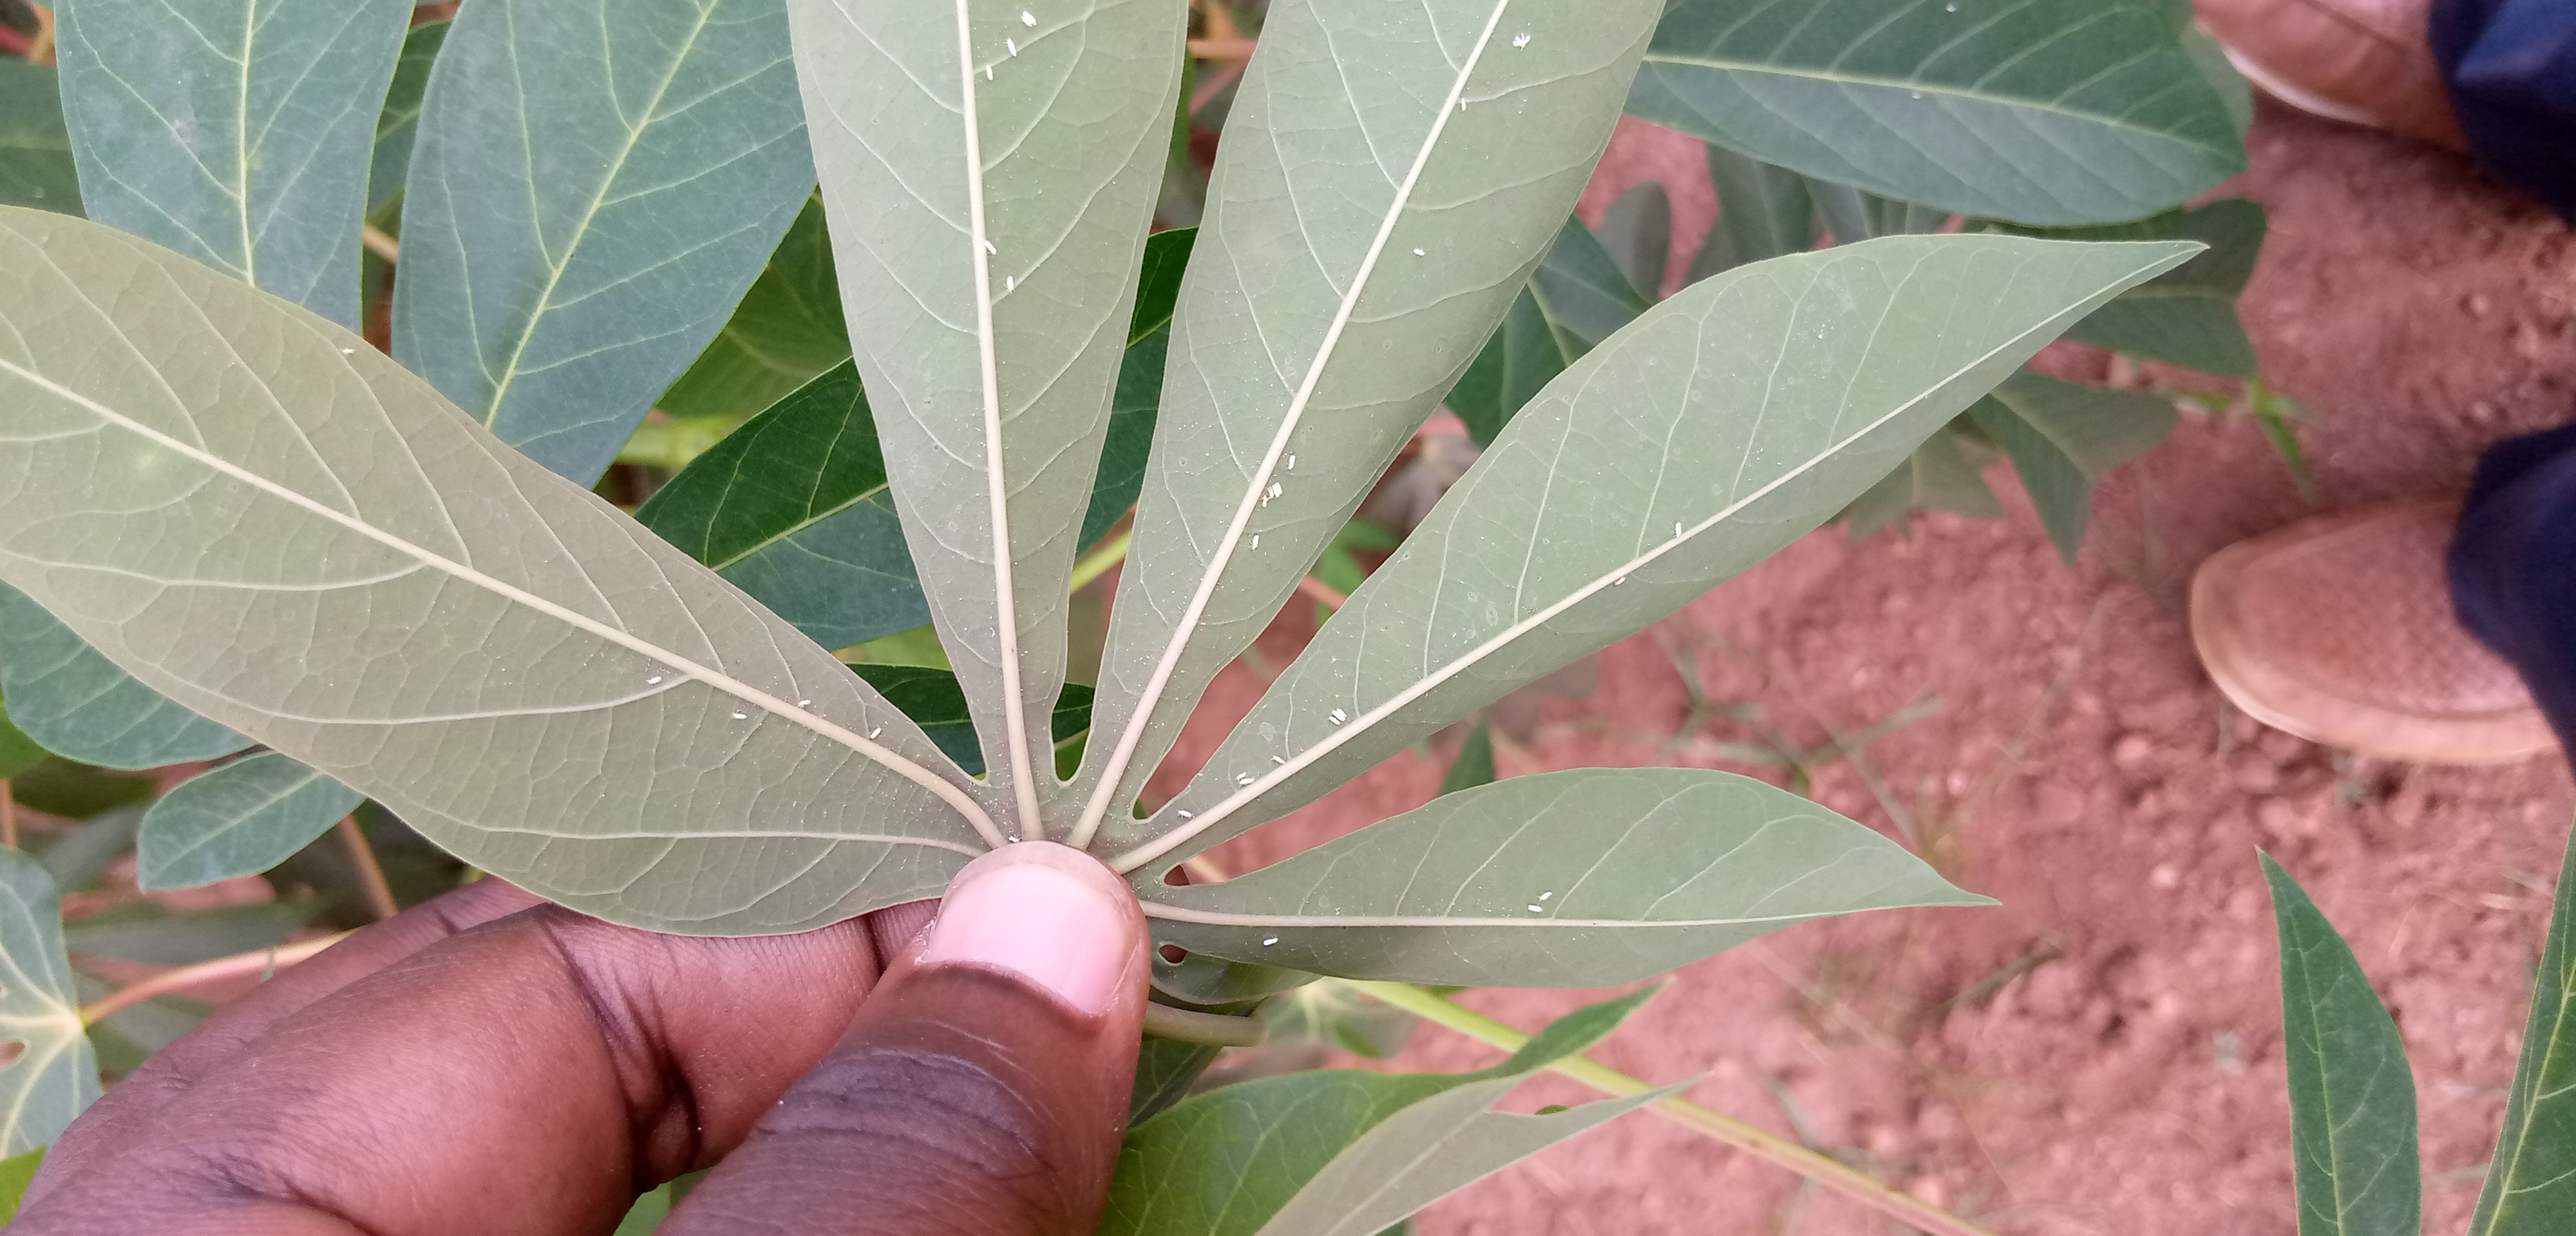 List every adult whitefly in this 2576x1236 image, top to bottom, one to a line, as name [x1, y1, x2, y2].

whitefly [1017, 8, 1042, 33]
whitefly [1510, 30, 1533, 51]
whitefly [1003, 36, 1019, 60]
whitefly [983, 61, 994, 86]
whitefly [1455, 93, 1473, 115]
whitefly [981, 238, 999, 259]
whitefly [1408, 246, 1429, 261]
whitefly [1004, 273, 1016, 297]
whitefly [338, 345, 363, 361]
whitefly [1285, 451, 1300, 474]
whitefly [1269, 477, 1287, 501]
whitefly [1263, 483, 1274, 500]
whitefly [1259, 492, 1268, 510]
whitefly [1671, 519, 1688, 539]
whitefly [1249, 532, 1262, 552]
whitefly [1613, 572, 1629, 593]
whitefly [645, 673, 665, 693]
whitefly [796, 697, 817, 711]
whitefly [1329, 706, 1350, 724]
whitefly [728, 709, 751, 722]
whitefly [1327, 713, 1341, 728]
whitefly [867, 723, 885, 744]
whitefly [1265, 749, 1293, 770]
whitefly [1235, 769, 1249, 781]
whitefly [1239, 776, 1259, 789]
whitefly [1173, 802, 1195, 821]
whitefly [1007, 832, 1026, 847]
whitefly [1537, 888, 1555, 901]
whitefly [1524, 903, 1548, 915]
whitefly [1259, 934, 1280, 947]